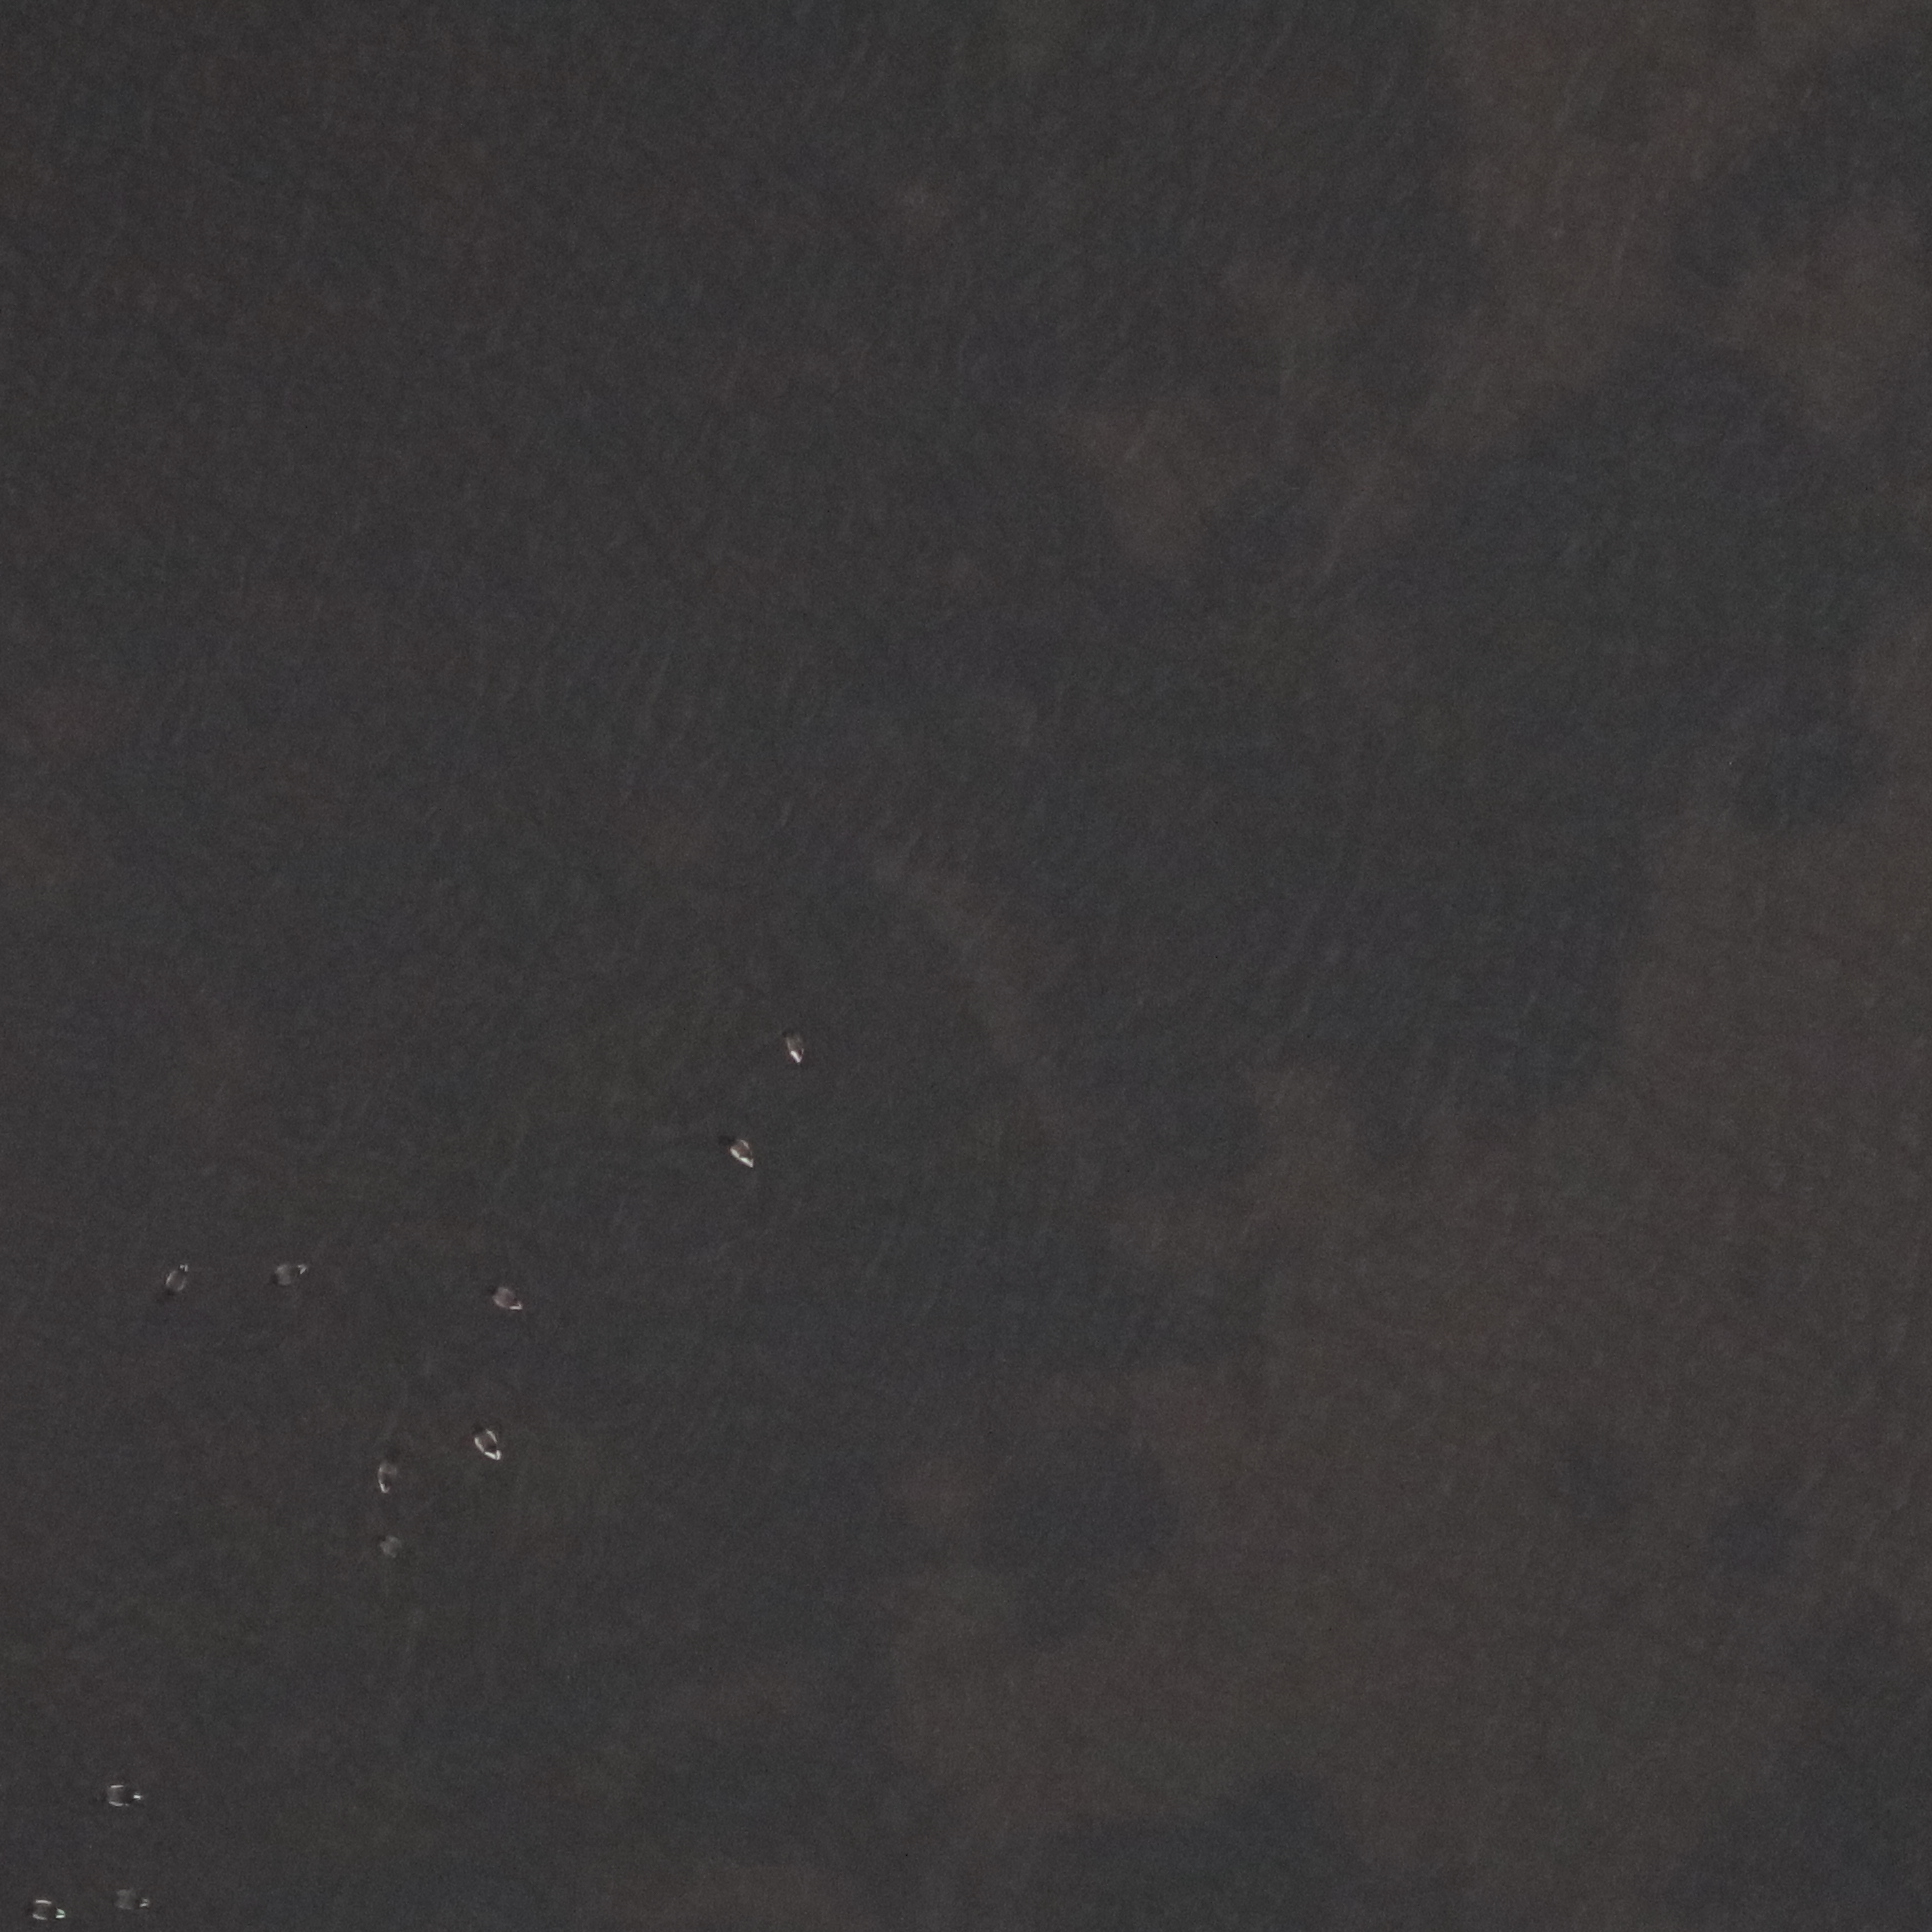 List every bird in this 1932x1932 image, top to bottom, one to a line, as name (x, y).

brant (794, 1044)
brant (741, 1150)
brant (287, 1275)
brant (176, 1281)
brant (504, 1298)
brant (487, 1441)
brant (388, 1475)
brant (395, 1548)
brant (122, 1794)
brant (131, 1902)
brant (46, 1910)